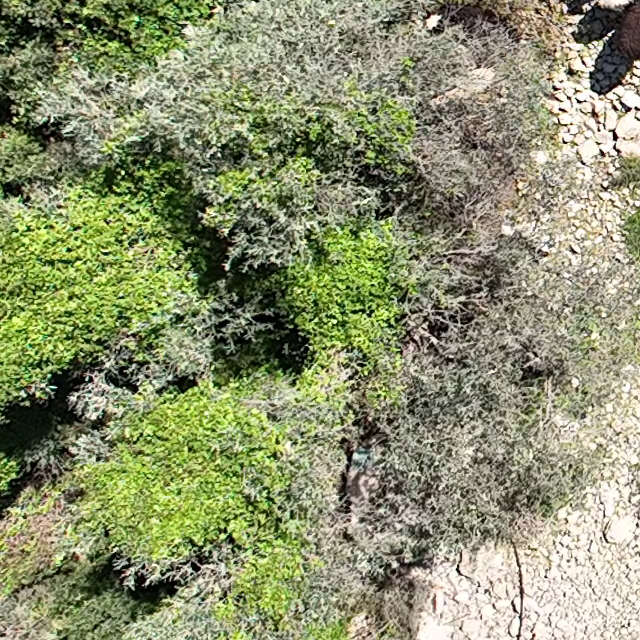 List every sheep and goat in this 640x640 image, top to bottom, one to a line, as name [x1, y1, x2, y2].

sheep [598, 0, 639, 11]
sheep [617, 0, 639, 59]